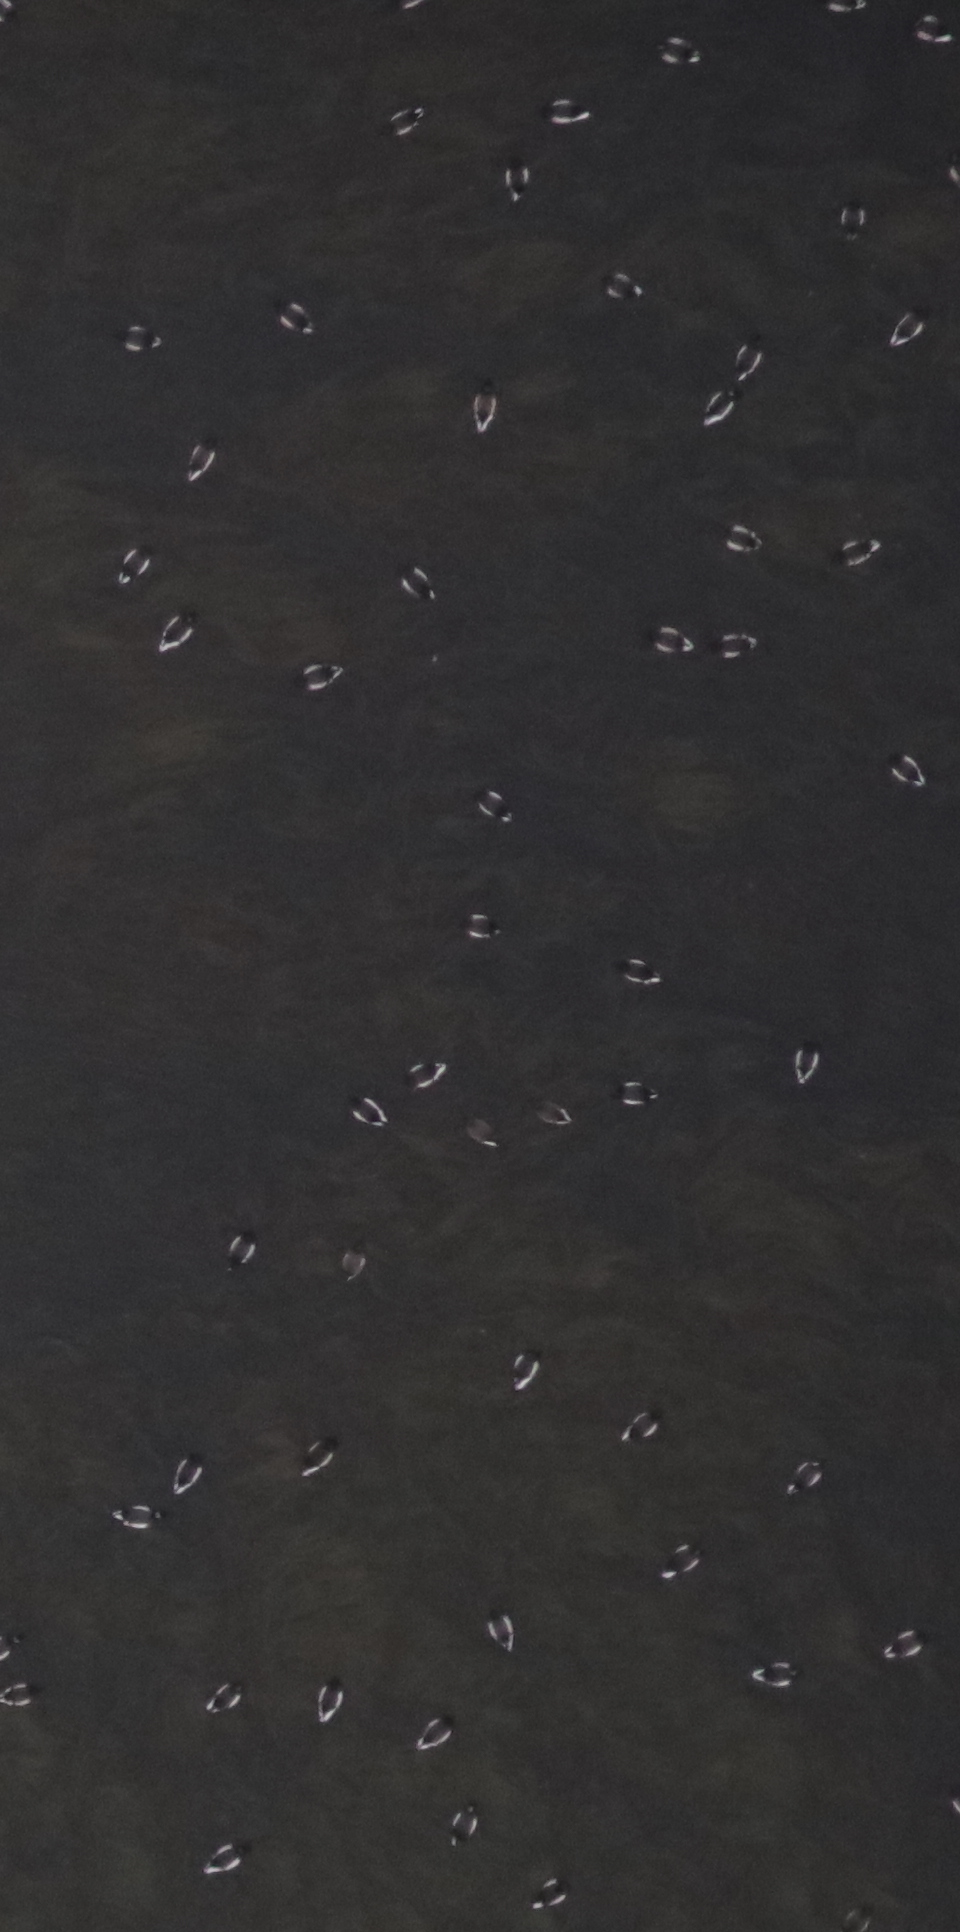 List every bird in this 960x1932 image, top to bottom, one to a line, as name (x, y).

brant (845, 4)
brant (3, 12)
brant (929, 28)
brant (678, 49)
brant (565, 112)
brant (405, 121)
brant (517, 181)
brant (853, 219)
brant (622, 287)
brant (297, 317)
brant (908, 328)
brant (140, 341)
brant (747, 361)
brant (718, 405)
brant (484, 407)
brant (203, 460)
brant (742, 540)
brant (857, 553)
brant (135, 565)
brant (418, 583)
brant (176, 632)
brant (671, 640)
brant (735, 647)
brant (320, 677)
brant (908, 772)
brant (494, 805)
brant (481, 925)
brant (639, 973)
brant (807, 1063)
brant (424, 1074)
brant (635, 1095)
brant (368, 1111)
brant (553, 1113)
brant (479, 1132)
brant (243, 1251)
brant (353, 1265)
brant (526, 1370)
brant (642, 1427)
brant (321, 1457)
brant (188, 1474)
brant (806, 1476)
brant (140, 1518)
brant (685, 1562)
brant (502, 1630)
brant (906, 1646)
brant (778, 1676)
brant (17, 1697)
brant (225, 1699)
brant (330, 1699)
brant (437, 1733)
brant (465, 1826)
brant (224, 1859)
brant (552, 1895)
brant (856, 1923)